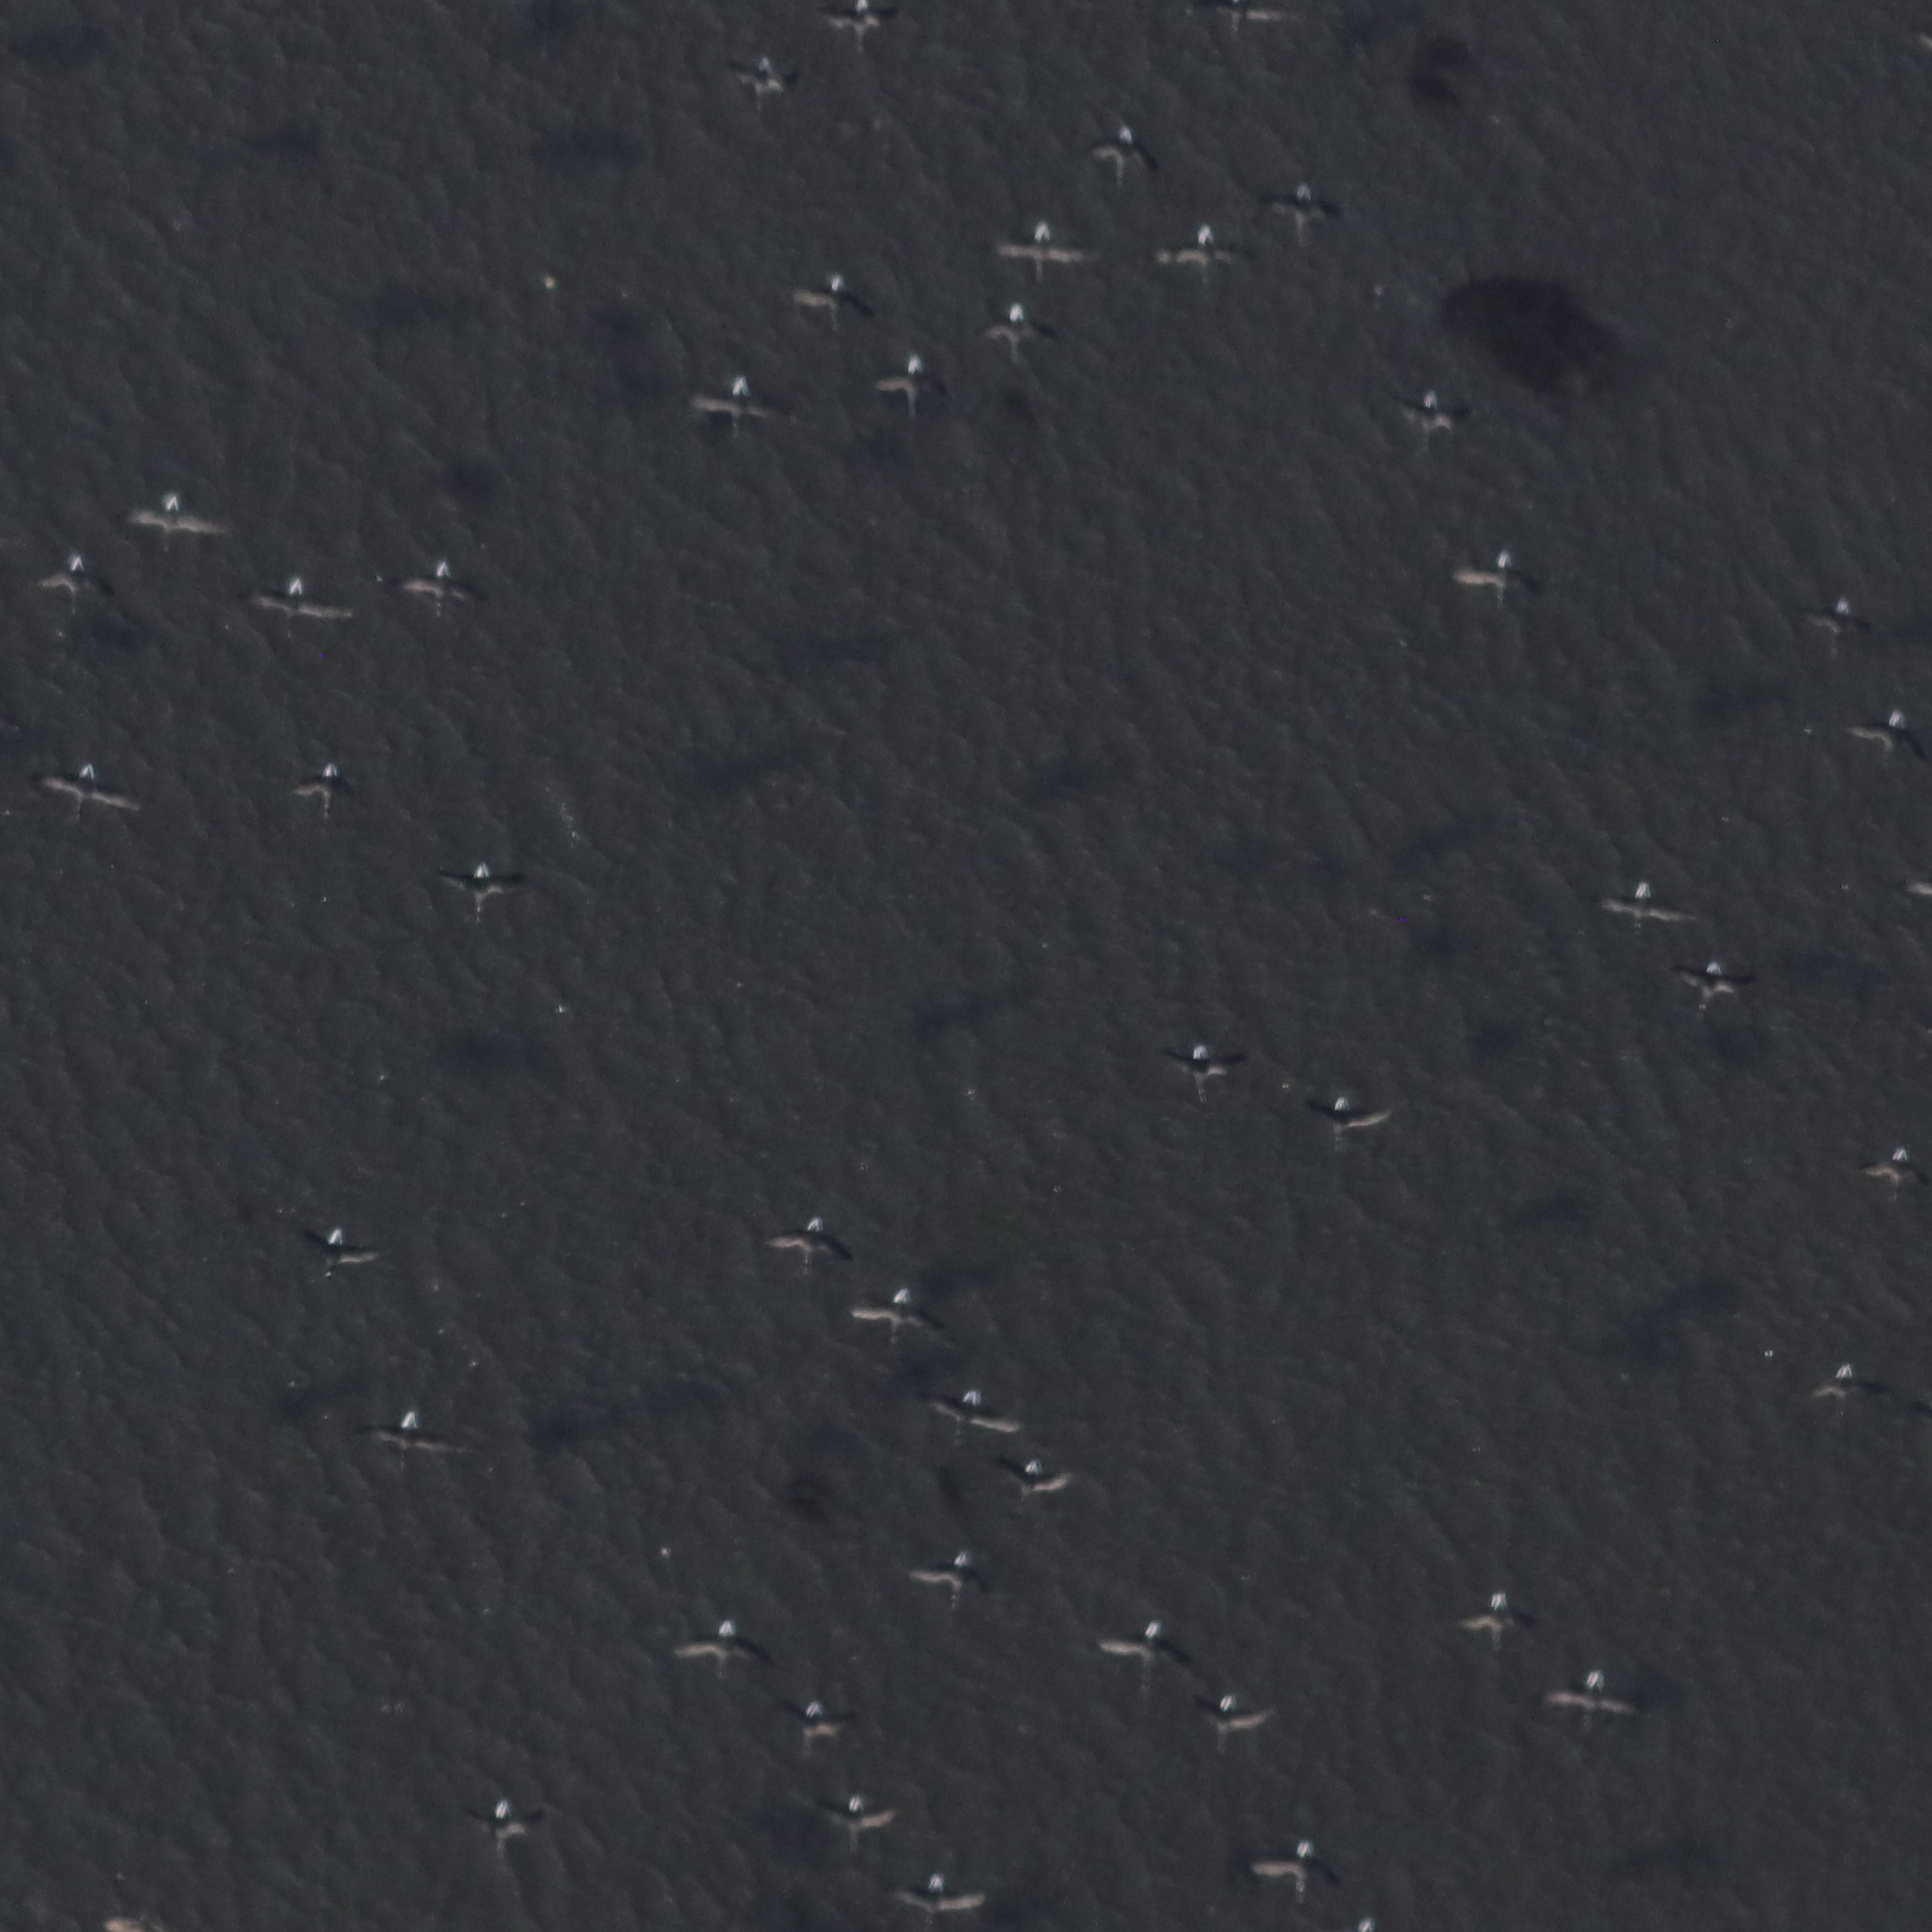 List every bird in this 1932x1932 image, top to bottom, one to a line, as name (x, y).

brant (1239, 9)
brant (859, 23)
brant (757, 84)
brant (1124, 147)
brant (1300, 207)
brant (1042, 252)
brant (1203, 255)
brant (833, 296)
brant (1014, 330)
brant (916, 381)
brant (740, 401)
brant (1427, 412)
brant (169, 517)
brant (77, 577)
brant (1504, 582)
brant (444, 585)
brant (293, 603)
brant (1837, 619)
brant (1892, 734)
brant (329, 784)
brant (82, 787)
brant (479, 883)
brant (1638, 908)
brant (1713, 981)
brant (1202, 1068)
brant (1341, 1114)
brant (1897, 1167)
brant (806, 1238)
brant (332, 1251)
brant (900, 1308)
brant (1837, 1382)
brant (967, 1409)
brant (408, 1437)
brant (1027, 1479)
brant (958, 1576)
brant (1501, 1618)
brant (723, 1647)
brant (1147, 1652)
brant (1591, 1700)
brant (1226, 1717)
brant (809, 1725)
brant (854, 1820)
brant (500, 1823)
brant (1302, 1867)
brant (934, 1896)
other bird (143, 1932)